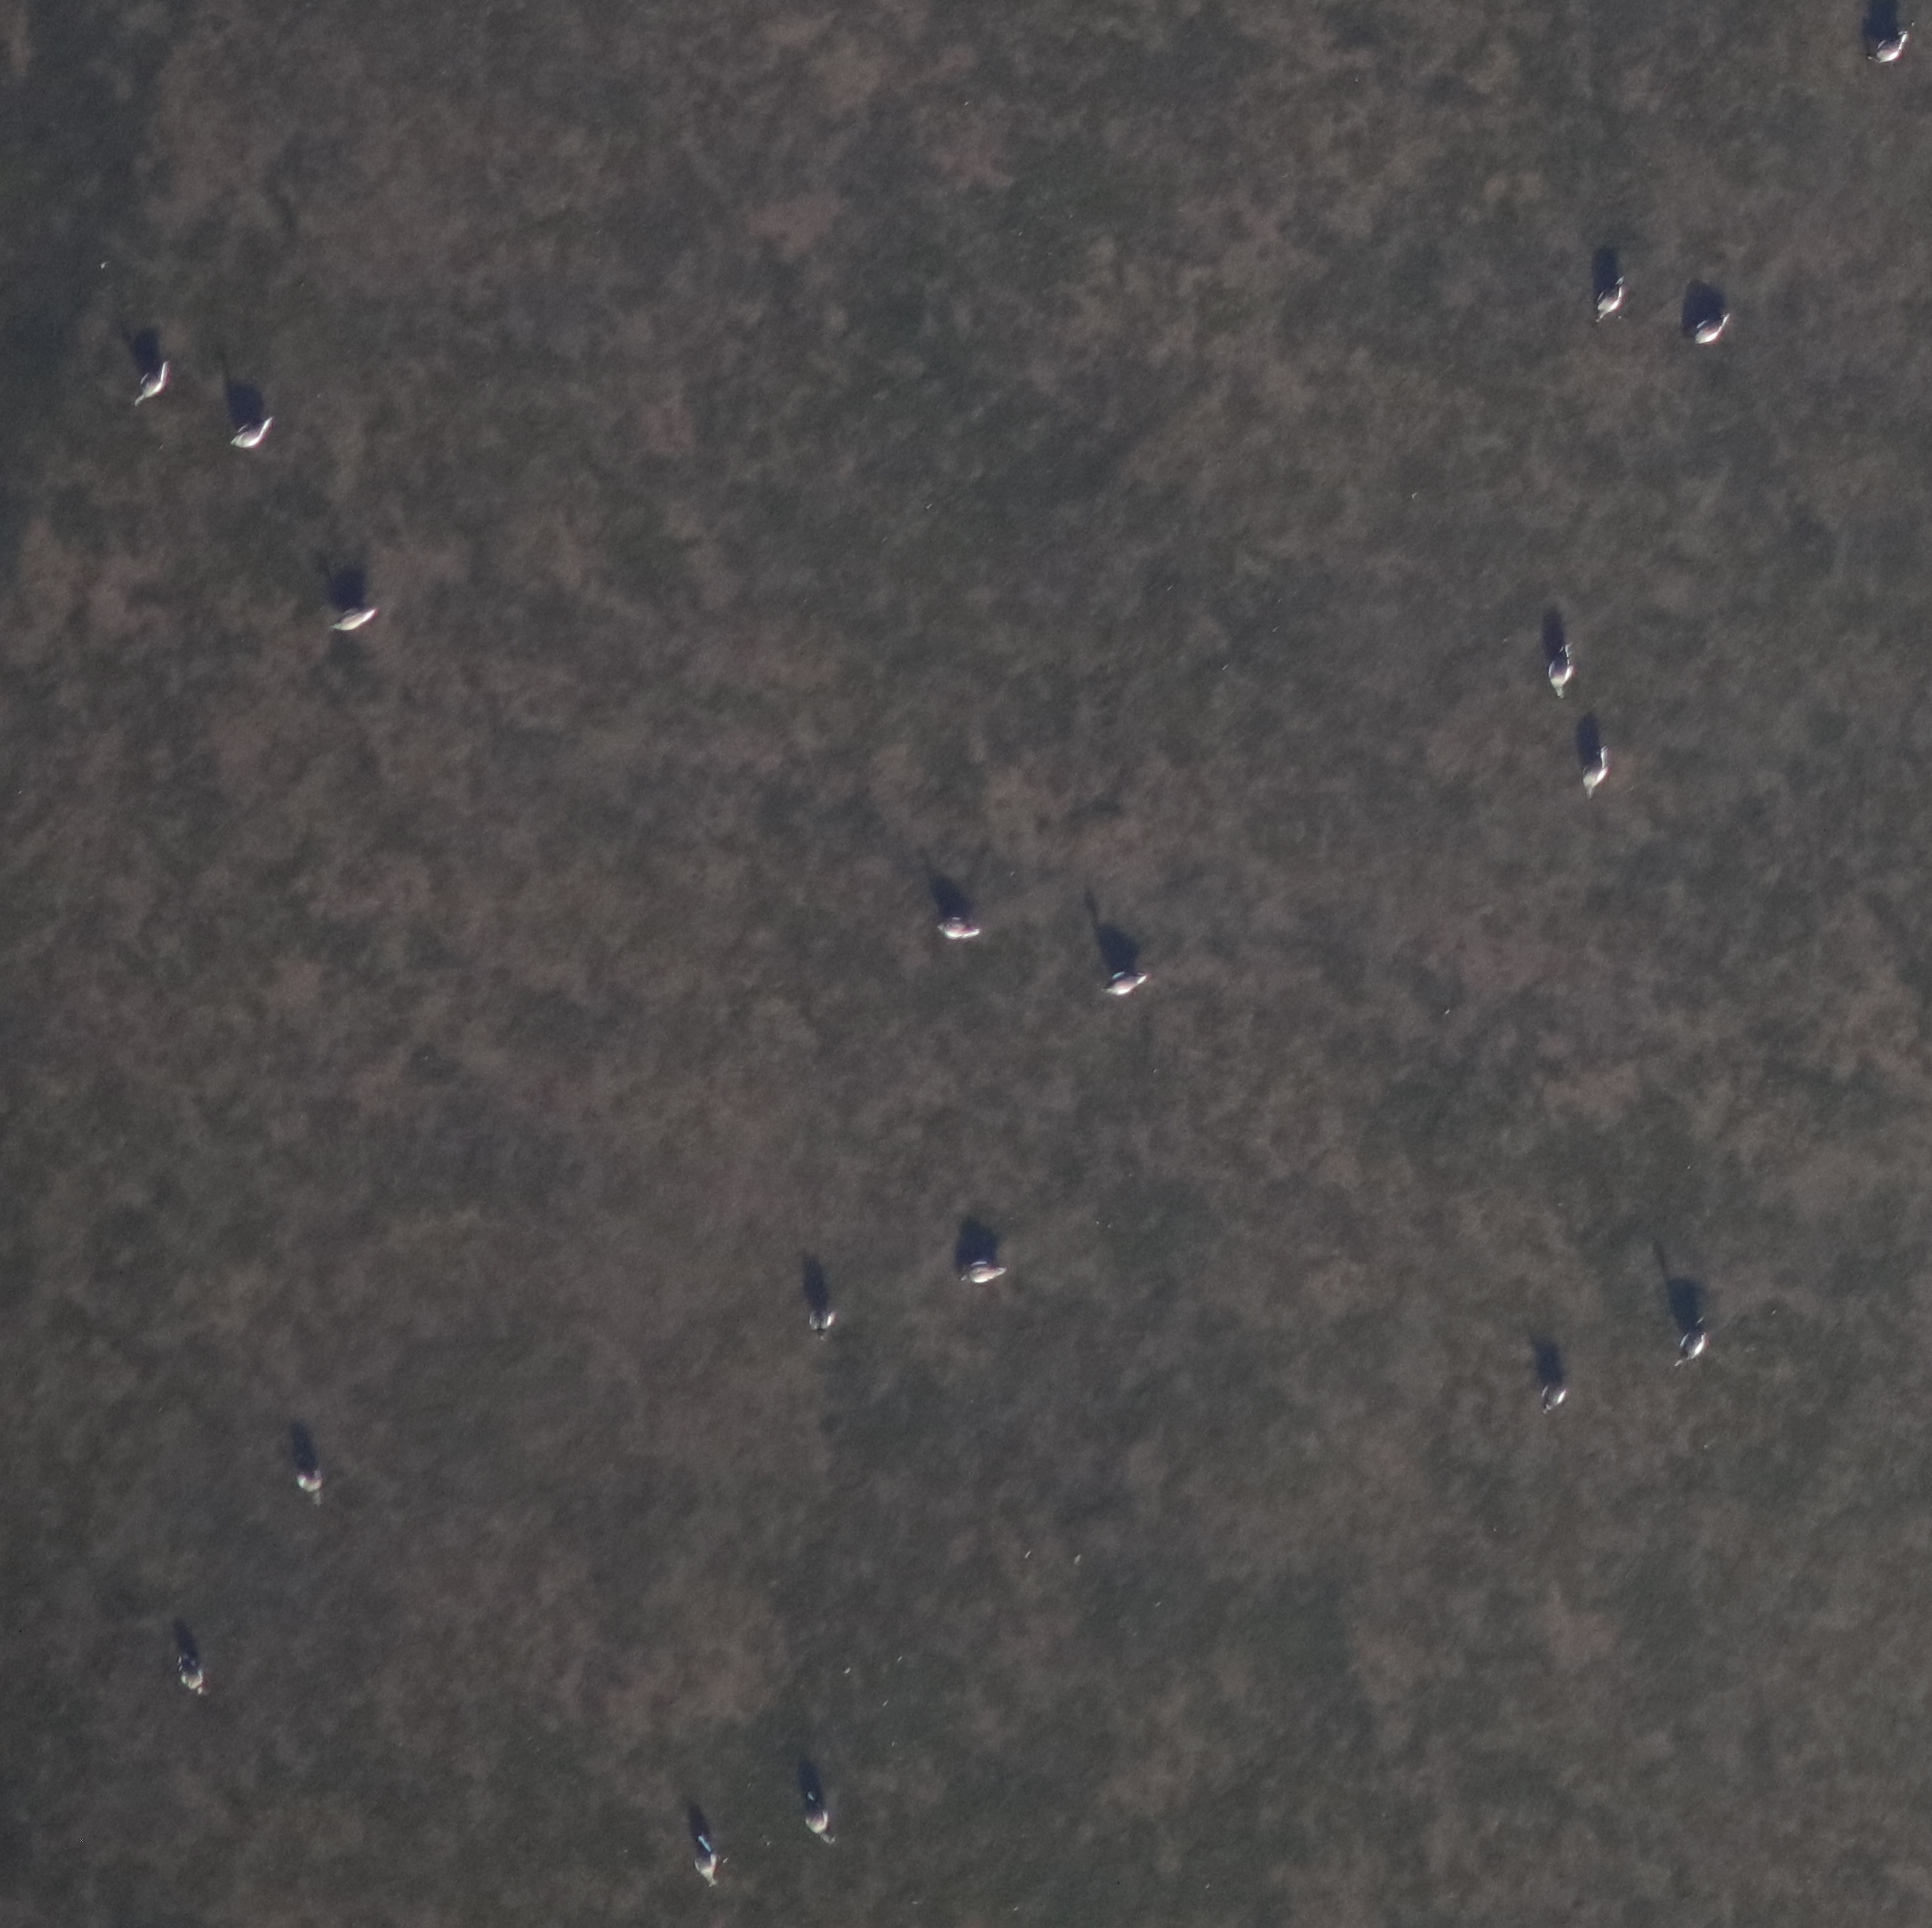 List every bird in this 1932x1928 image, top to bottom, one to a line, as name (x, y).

brant (1889, 46)
brant (1608, 299)
brant (1707, 328)
brant (151, 380)
brant (256, 433)
brant (353, 622)
brant (1559, 670)
brant (1594, 772)
brant (959, 928)
brant (1126, 982)
brant (984, 1269)
brant (821, 1317)
brant (1691, 1344)
brant (1553, 1393)
brant (310, 1480)
brant (192, 1674)
brant (819, 1816)
brant (702, 1861)